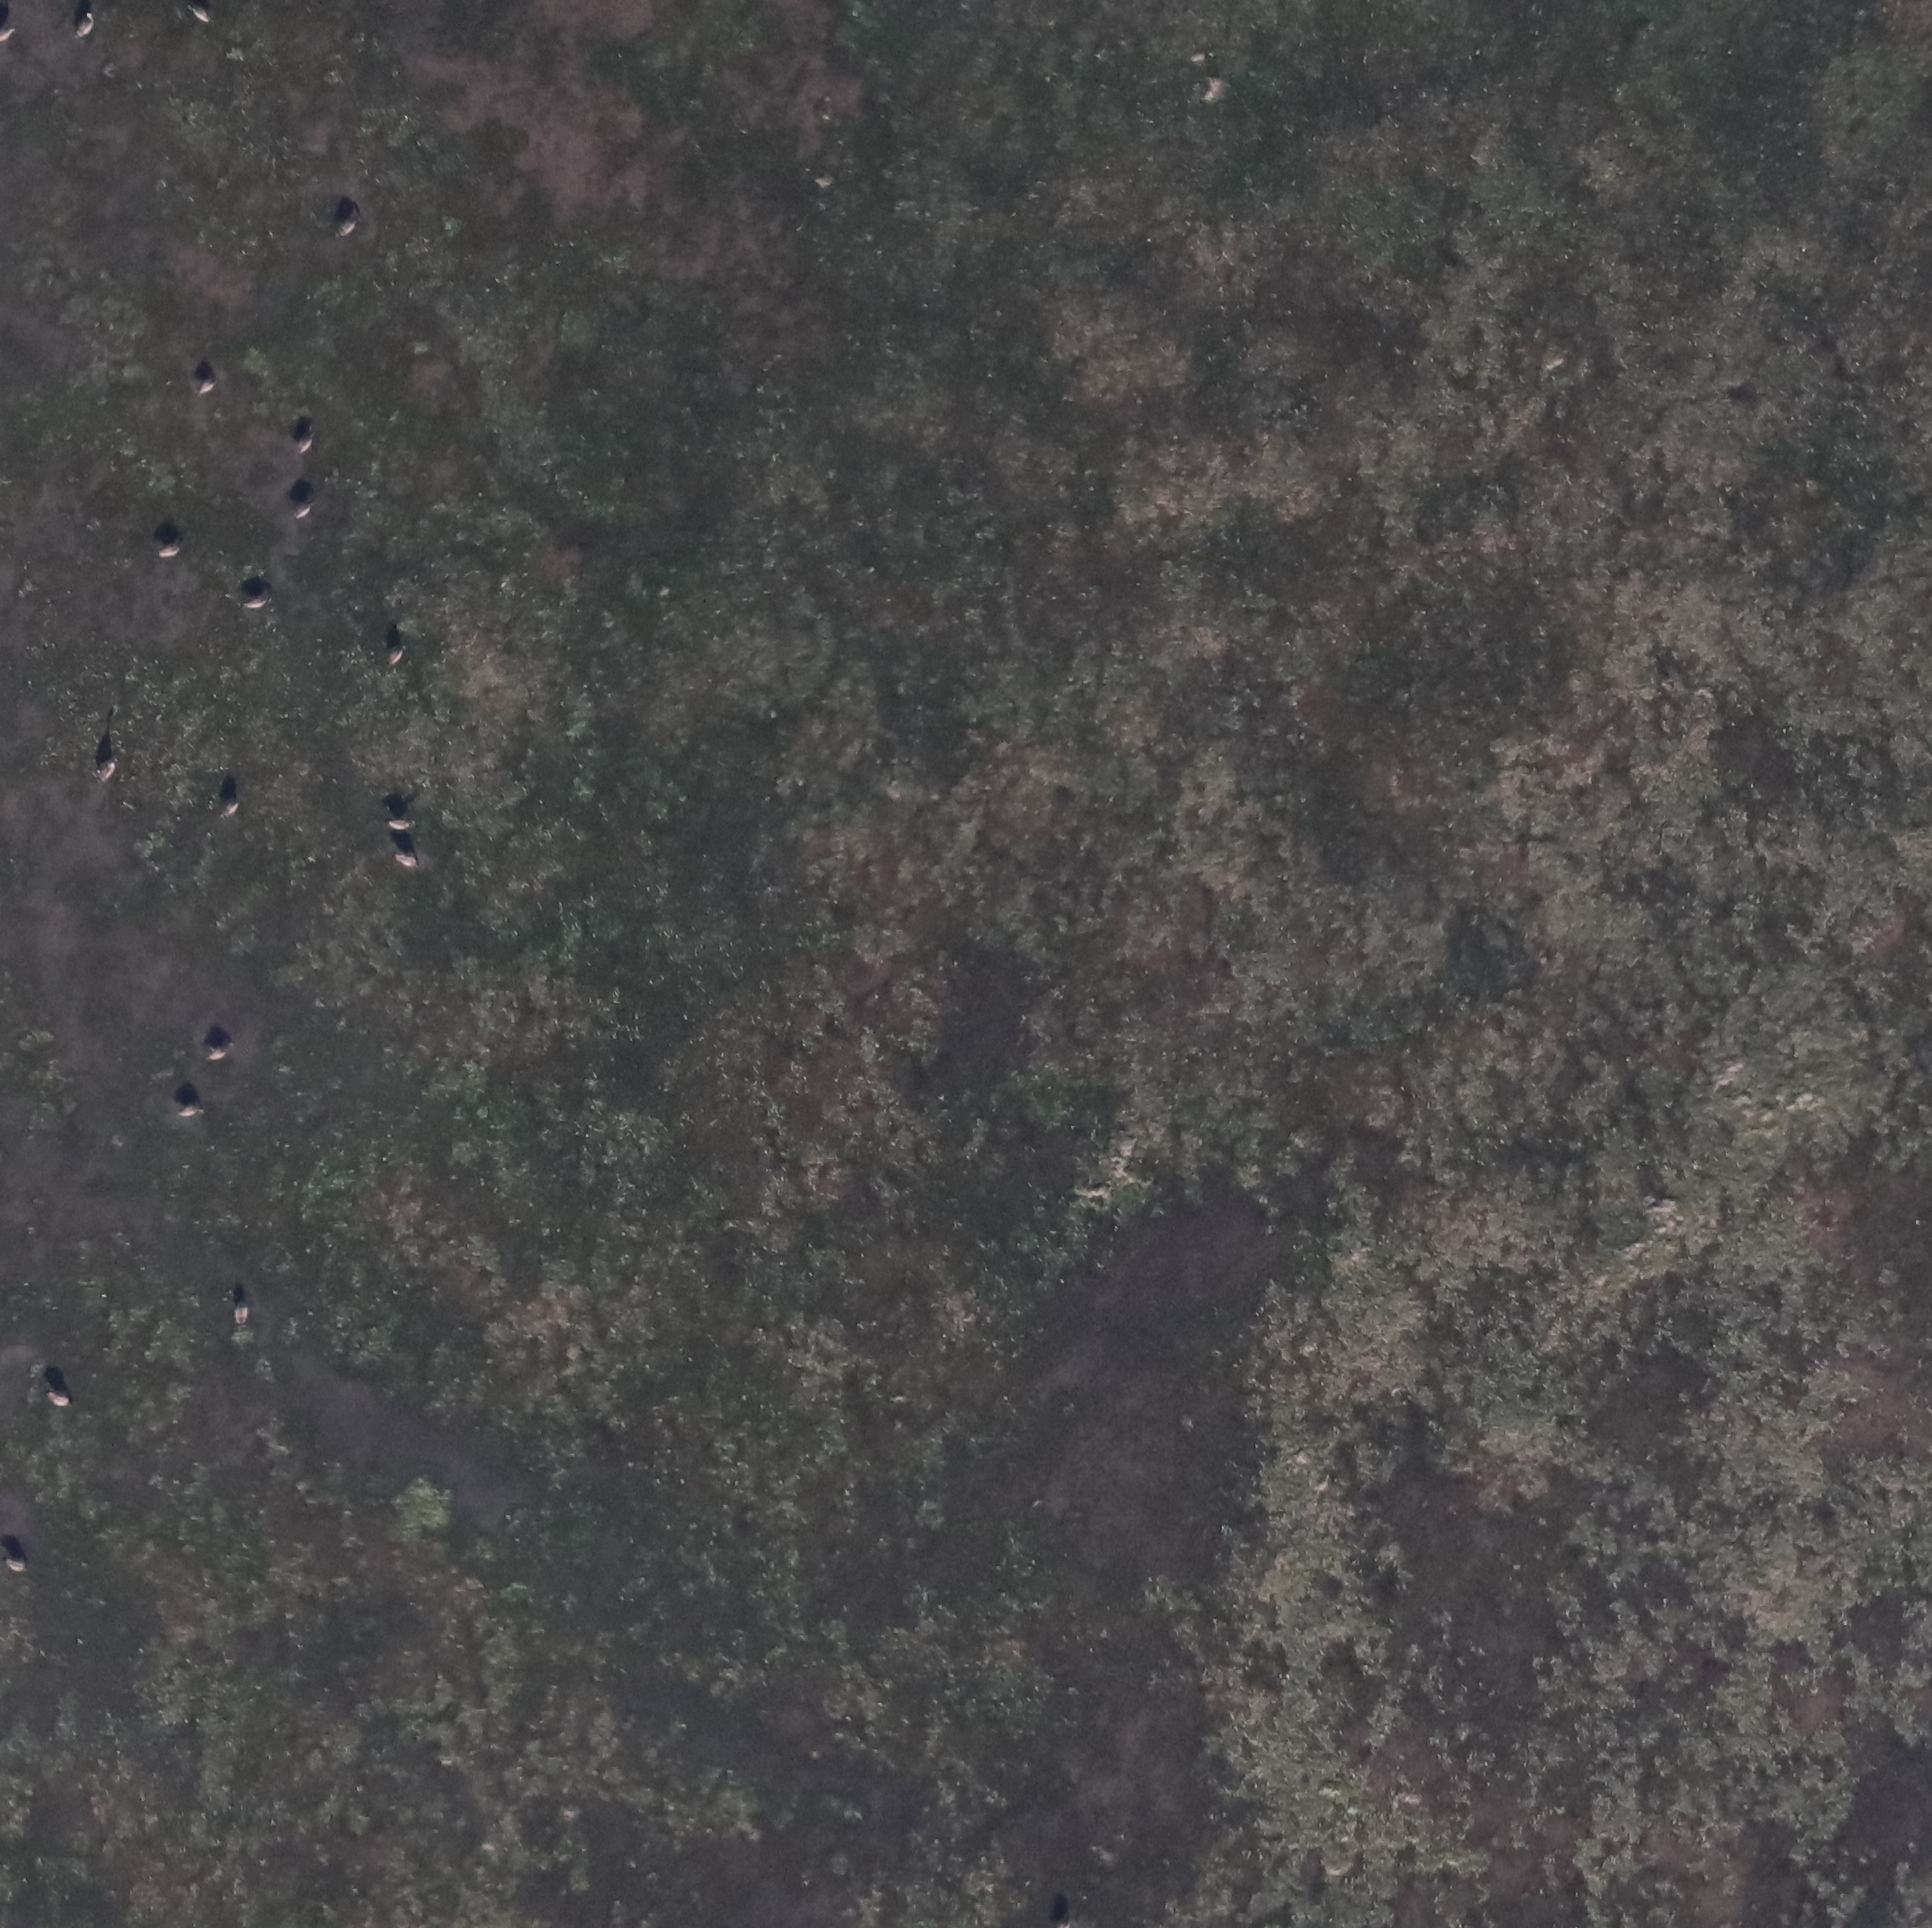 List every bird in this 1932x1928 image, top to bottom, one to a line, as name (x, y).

Canada goose (201, 13)
Canada goose (85, 26)
Canada goose (3, 35)
Canada goose (347, 227)
Canada goose (208, 385)
Canada goose (304, 444)
Canada goose (303, 510)
Canada goose (170, 550)
Canada goose (255, 603)
Canada goose (394, 657)
Canada goose (102, 773)
Canada goose (231, 808)
Canada goose (399, 824)
Canada goose (406, 860)
Canada goose (218, 1055)
Canada goose (190, 1110)
Canada goose (241, 1314)
Canada goose (59, 1399)
Canada goose (15, 1563)